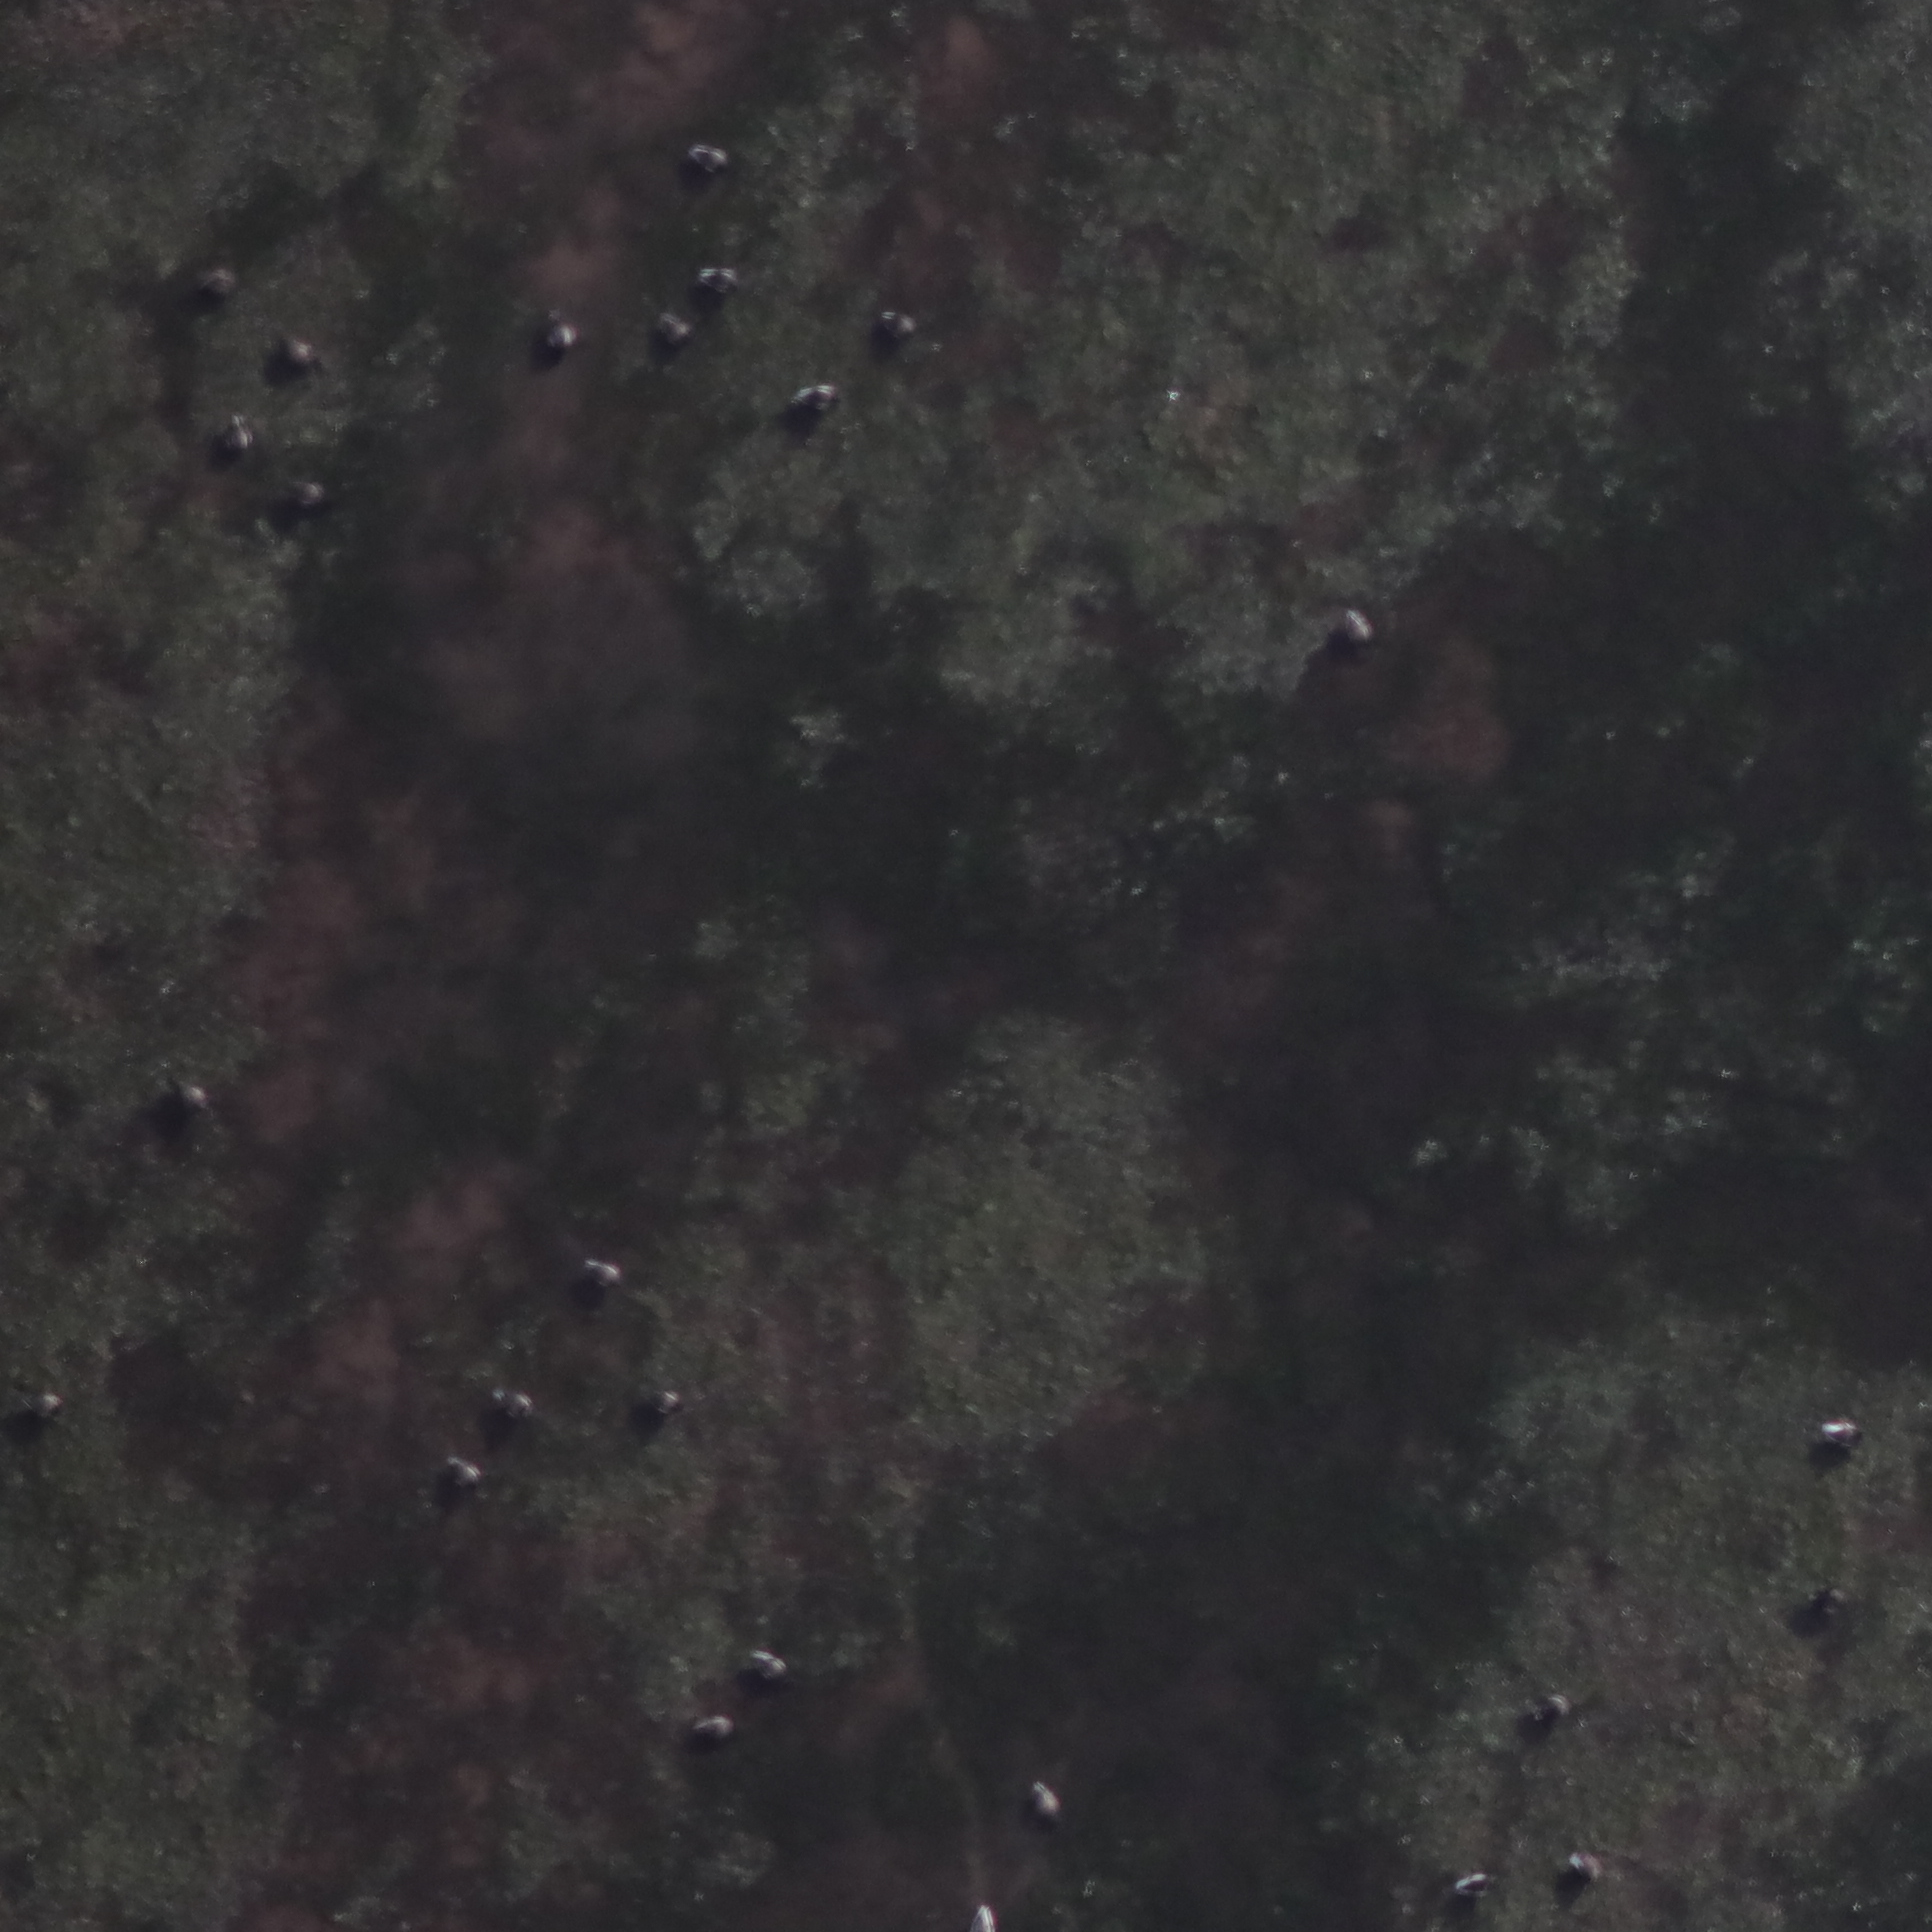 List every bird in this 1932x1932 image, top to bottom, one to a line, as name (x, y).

brant (709, 153)
brant (709, 282)
brant (209, 284)
brant (672, 323)
brant (894, 328)
brant (567, 333)
brant (300, 352)
brant (820, 391)
brant (237, 443)
brant (303, 494)
brant (1359, 631)
brant (185, 1100)
brant (600, 1262)
brant (667, 1400)
brant (513, 1406)
brant (48, 1408)
brant (1840, 1433)
brant (465, 1473)
brant (1834, 1600)
brant (766, 1662)
brant (1554, 1706)
brant (723, 1728)
brant (1047, 1805)
brant (1587, 1870)
brant (1478, 1888)
brant (983, 1931)